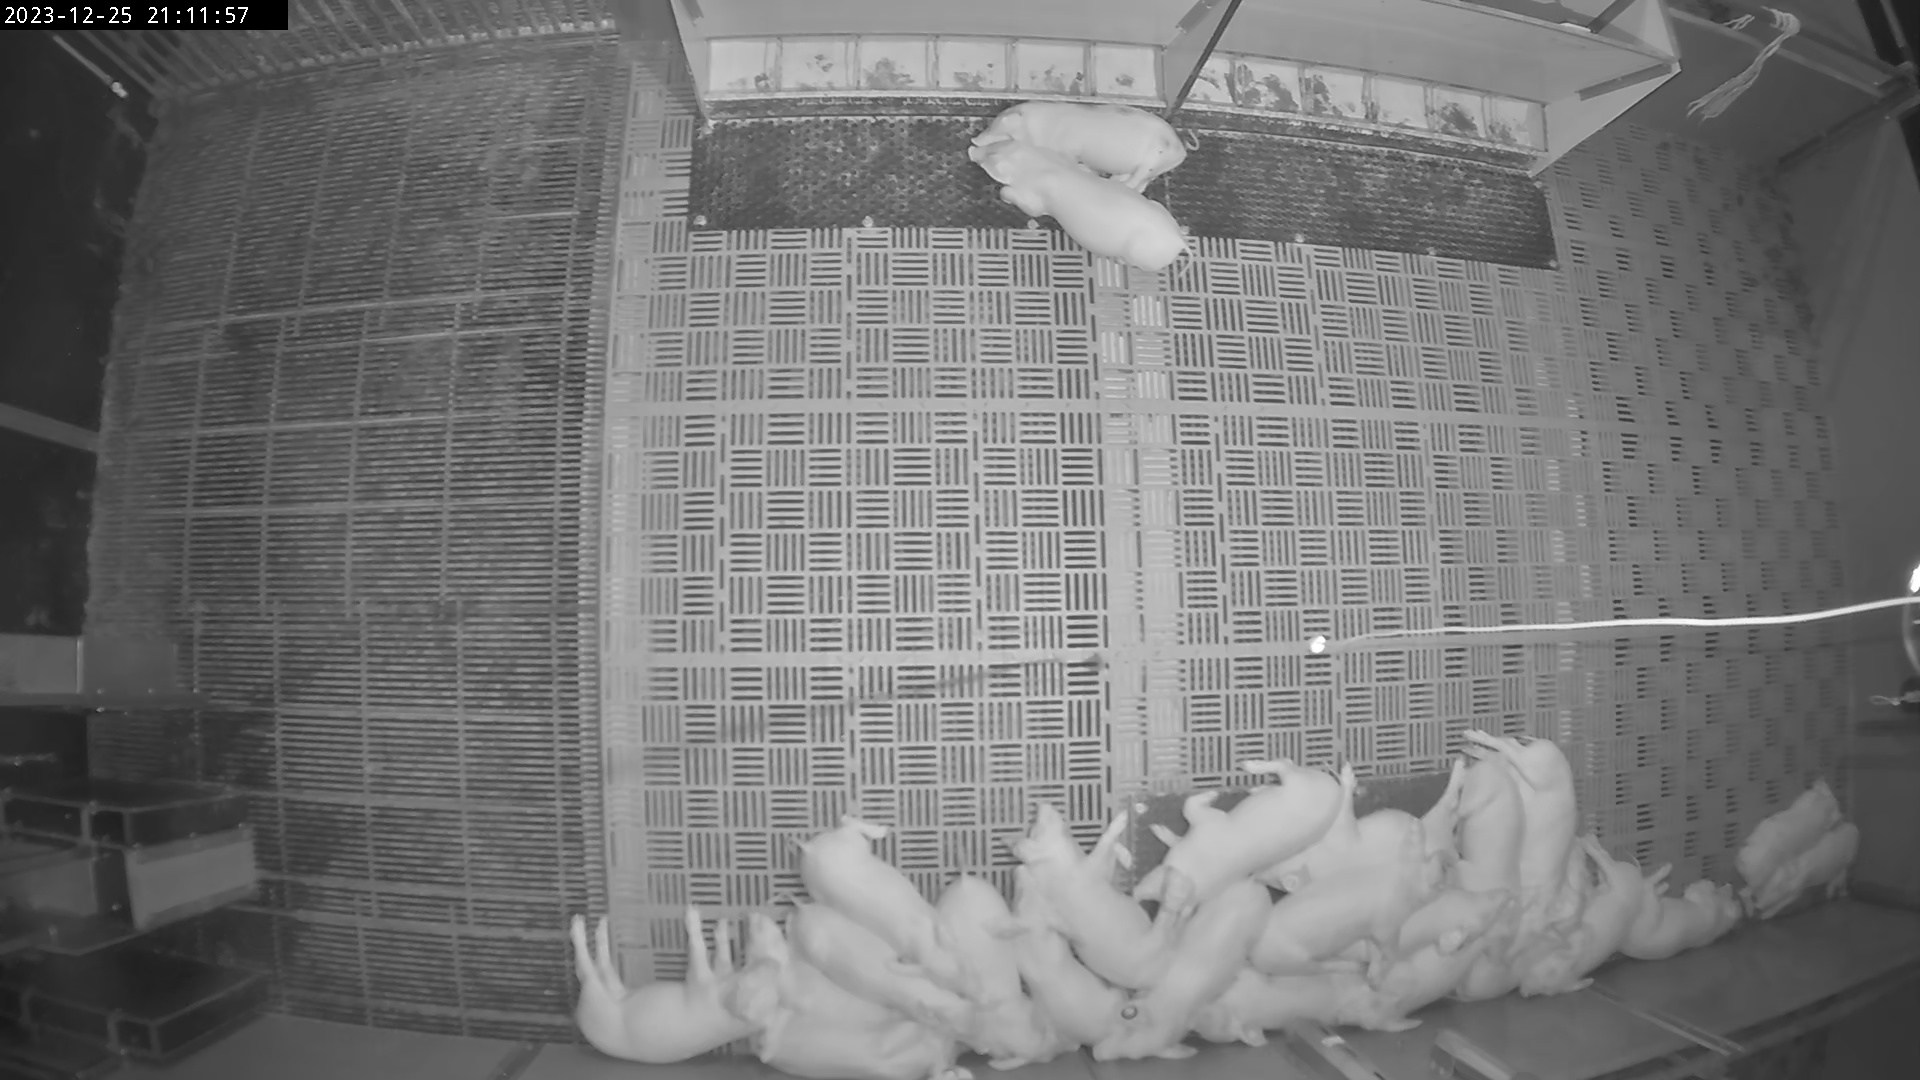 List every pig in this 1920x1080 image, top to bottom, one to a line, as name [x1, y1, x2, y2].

pig [971, 103, 1200, 195]
pig [968, 112, 1197, 277]
pig [1459, 727, 1579, 967]
pig [1448, 754, 1540, 967]
pig [1250, 755, 1466, 894]
pig [1130, 758, 1344, 914]
pig [1736, 777, 1842, 918]
pig [1000, 800, 1180, 990]
pig [786, 816, 983, 1000]
pig [1248, 816, 1456, 993]
pig [1752, 822, 1859, 921]
pig [1517, 830, 1645, 999]
pig [1445, 832, 1599, 1003]
pig [1618, 861, 1740, 961]
pig [977, 863, 1131, 1045]
pig [932, 871, 1083, 1070]
pig [1092, 872, 1274, 1064]
pig [1338, 885, 1513, 963]
pig [768, 891, 1009, 1056]
pig [568, 904, 784, 1065]
pig [742, 910, 911, 1031]
pig [1335, 934, 1487, 1032]
pig [1183, 961, 1366, 1045]
pig [748, 1019, 972, 1079]